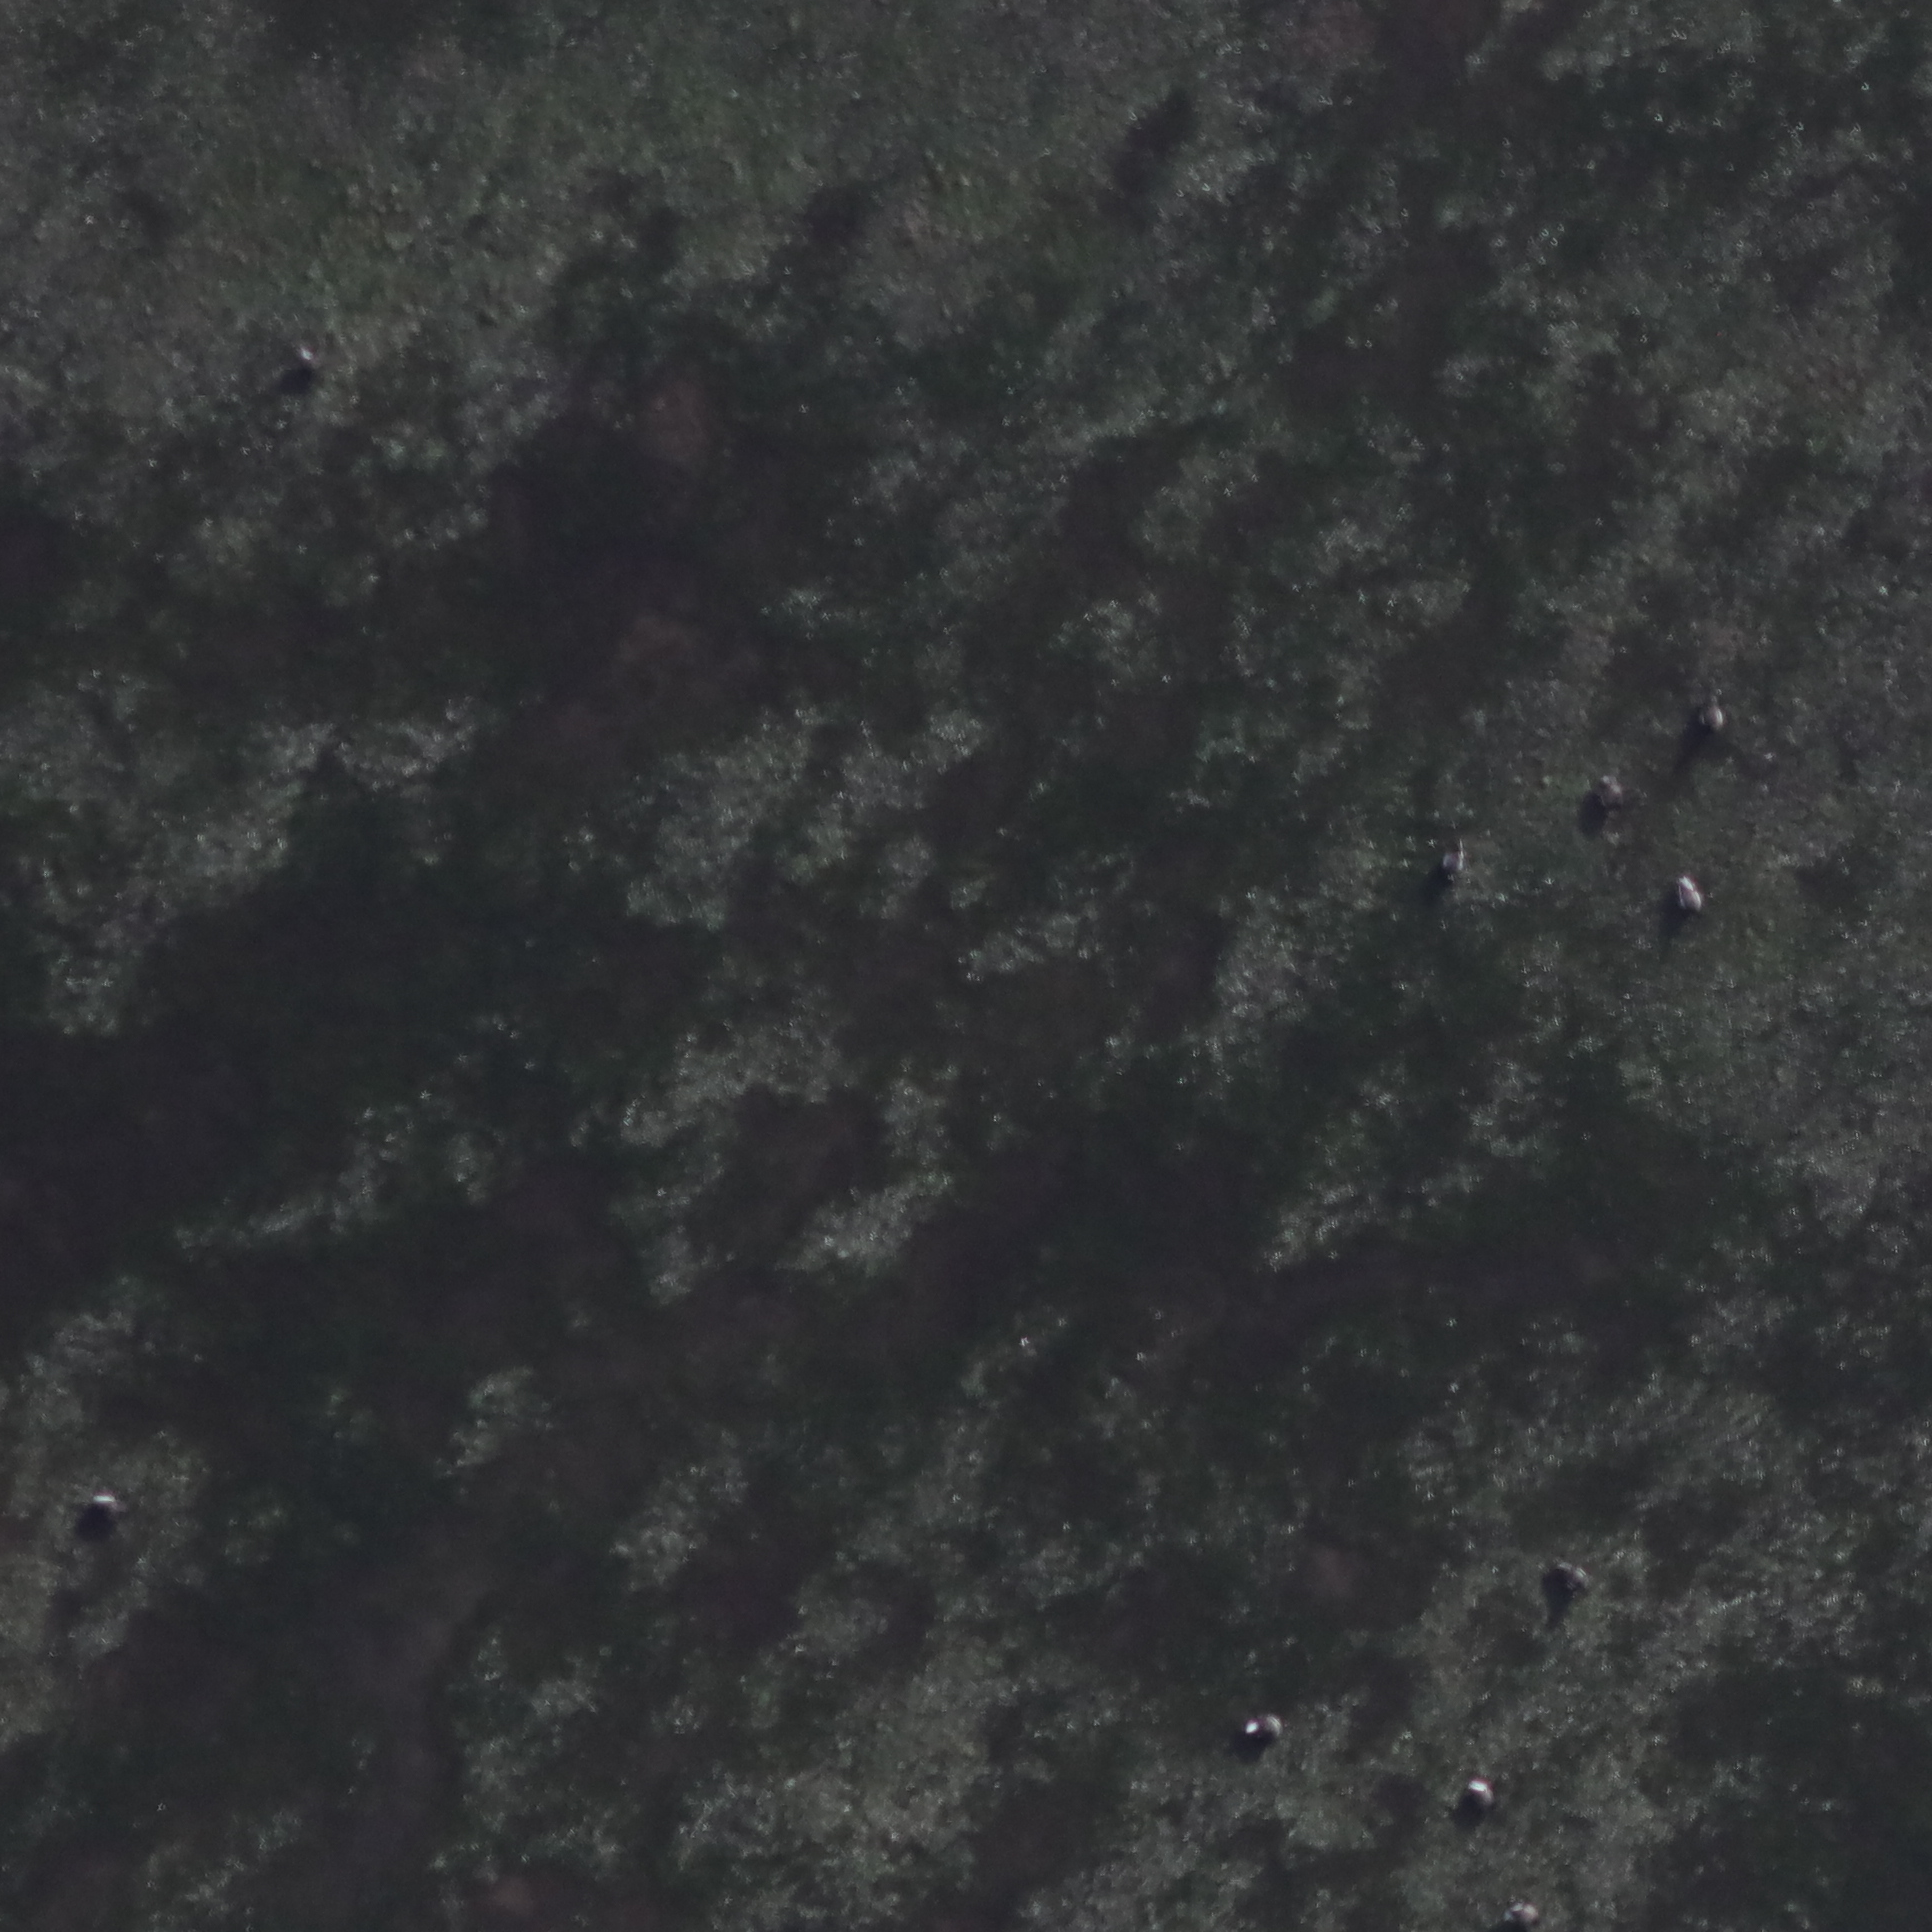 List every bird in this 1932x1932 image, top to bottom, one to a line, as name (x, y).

brant (313, 366)
brant (1712, 714)
brant (1609, 782)
brant (1447, 858)
brant (1690, 896)
brant (111, 1502)
brant (1575, 1573)
brant (1264, 1728)
brant (1479, 1784)
brant (1522, 1911)